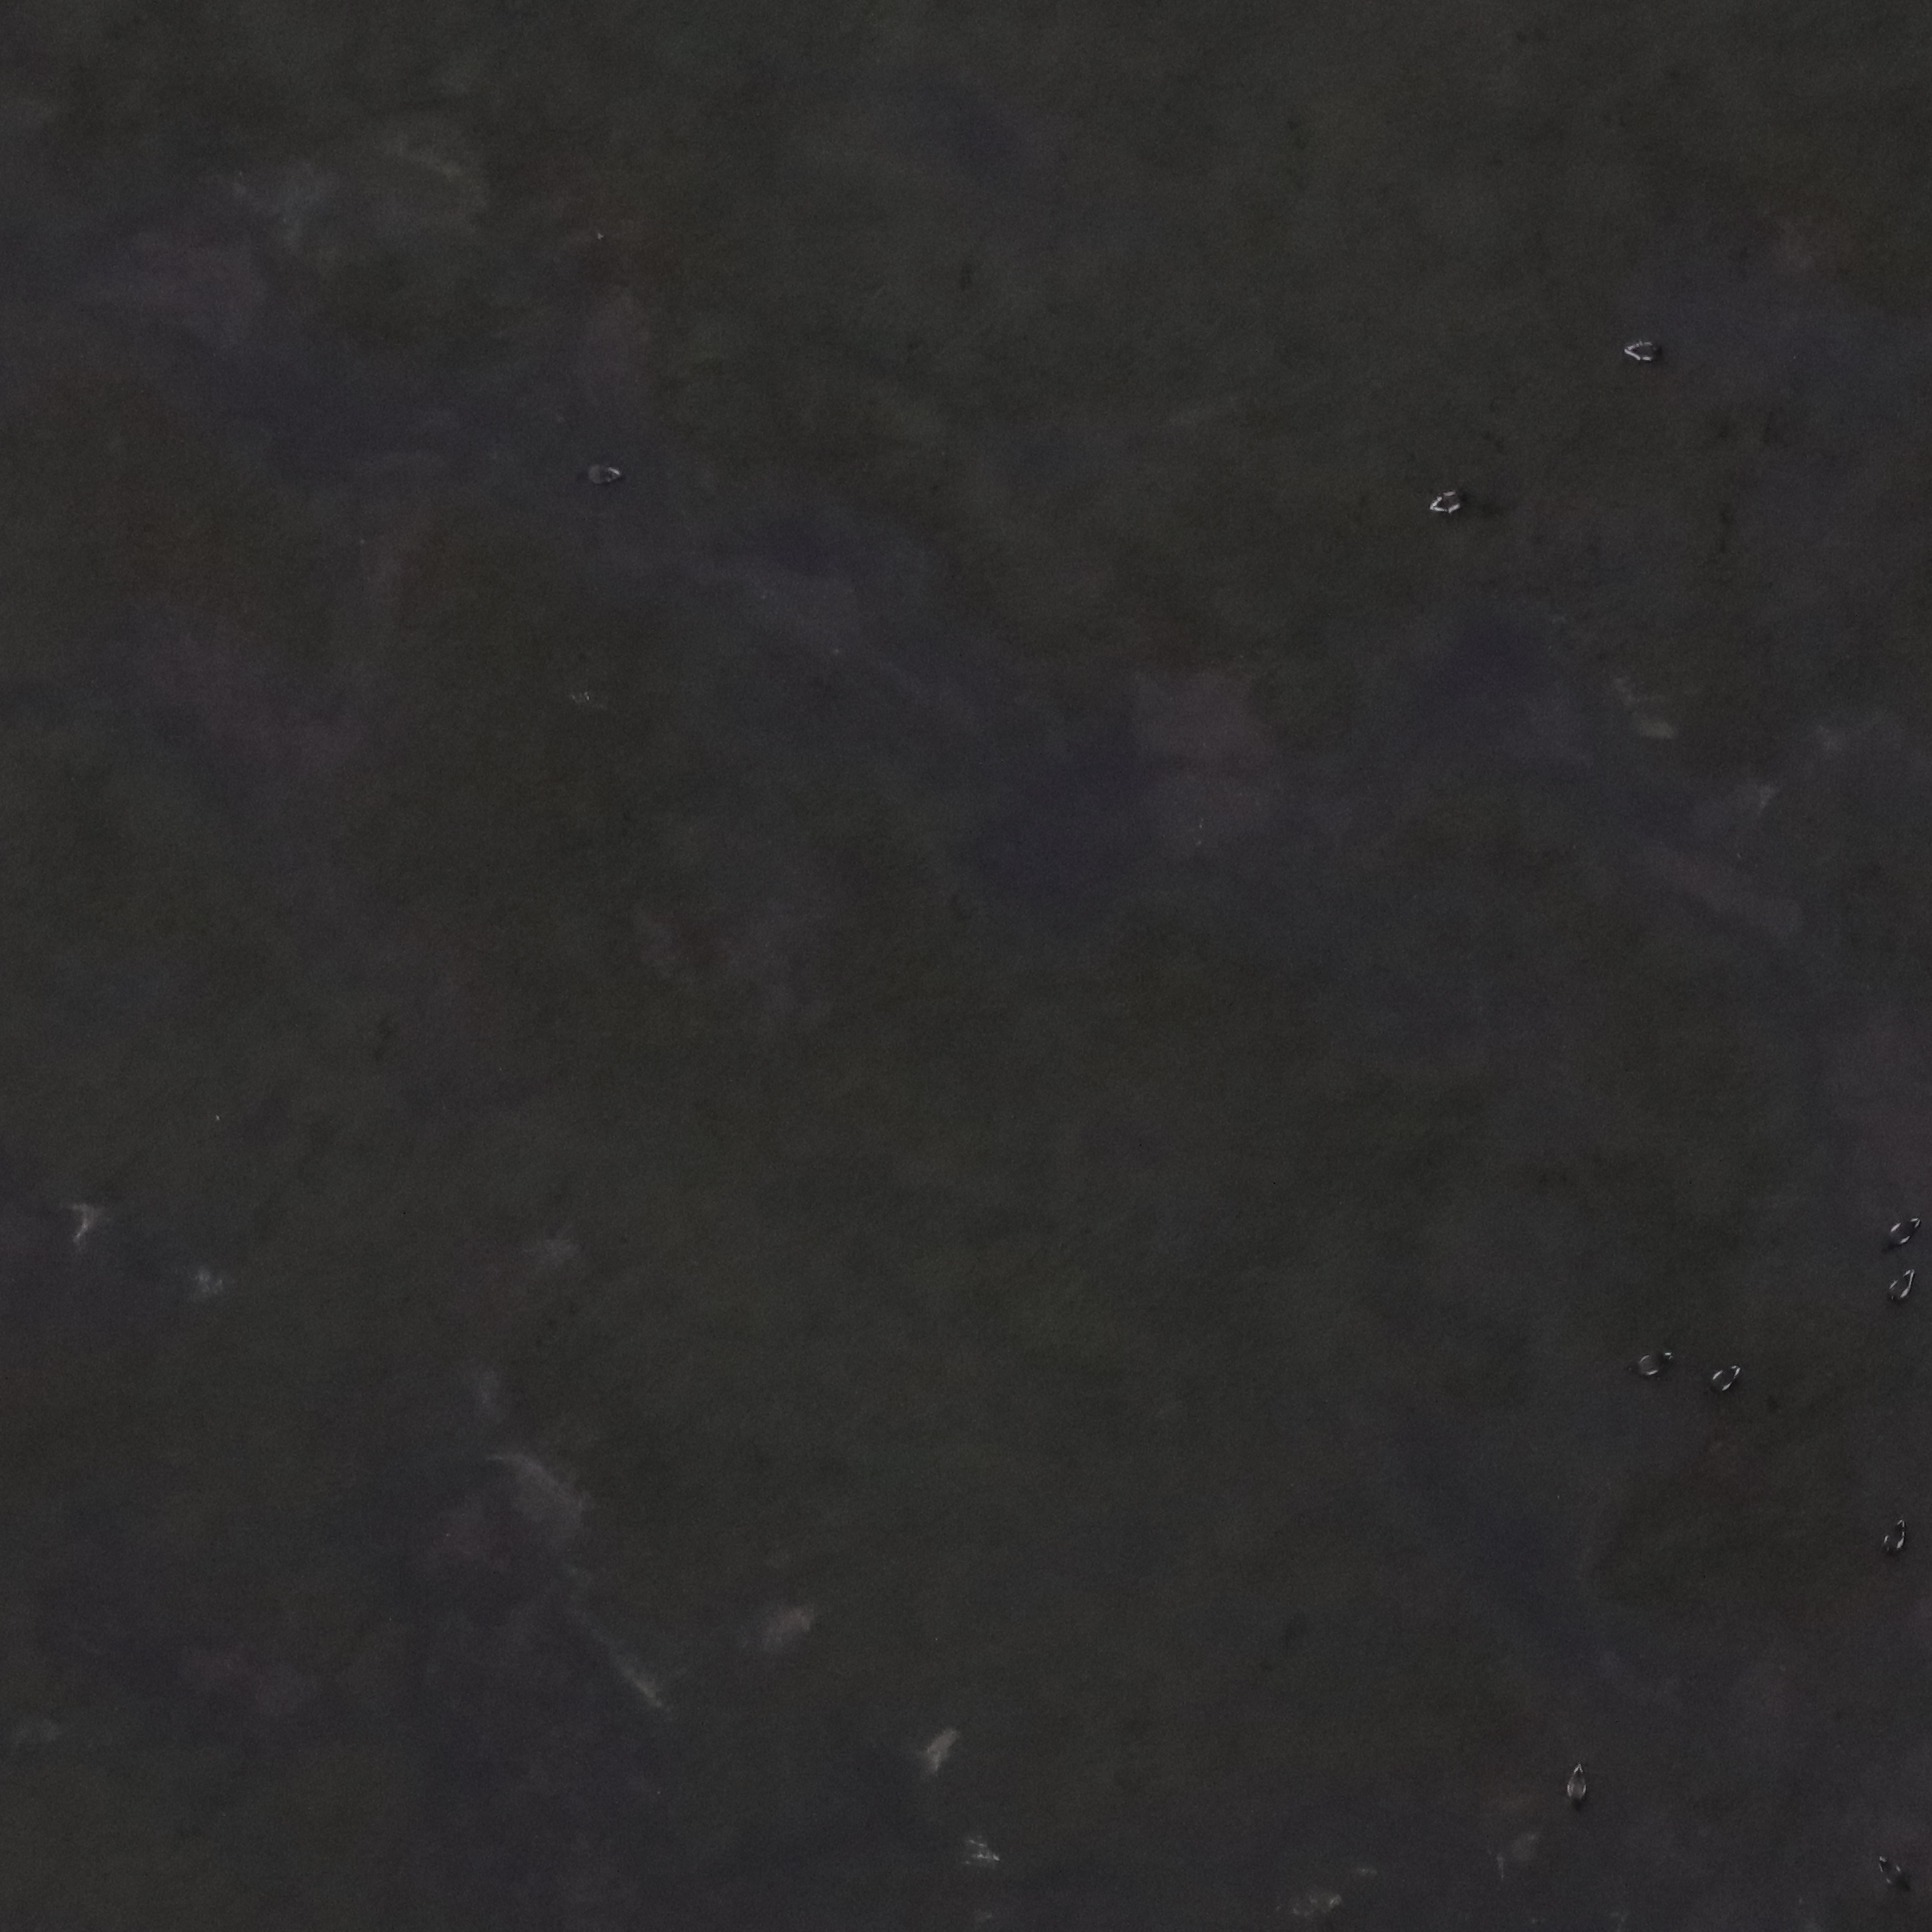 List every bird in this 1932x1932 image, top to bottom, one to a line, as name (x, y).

brant (1644, 351)
brant (605, 474)
brant (1449, 502)
brant (1903, 1233)
brant (1901, 1285)
brant (1651, 1363)
brant (1725, 1379)
brant (1893, 1539)
brant (1577, 1785)
brant (1892, 1872)